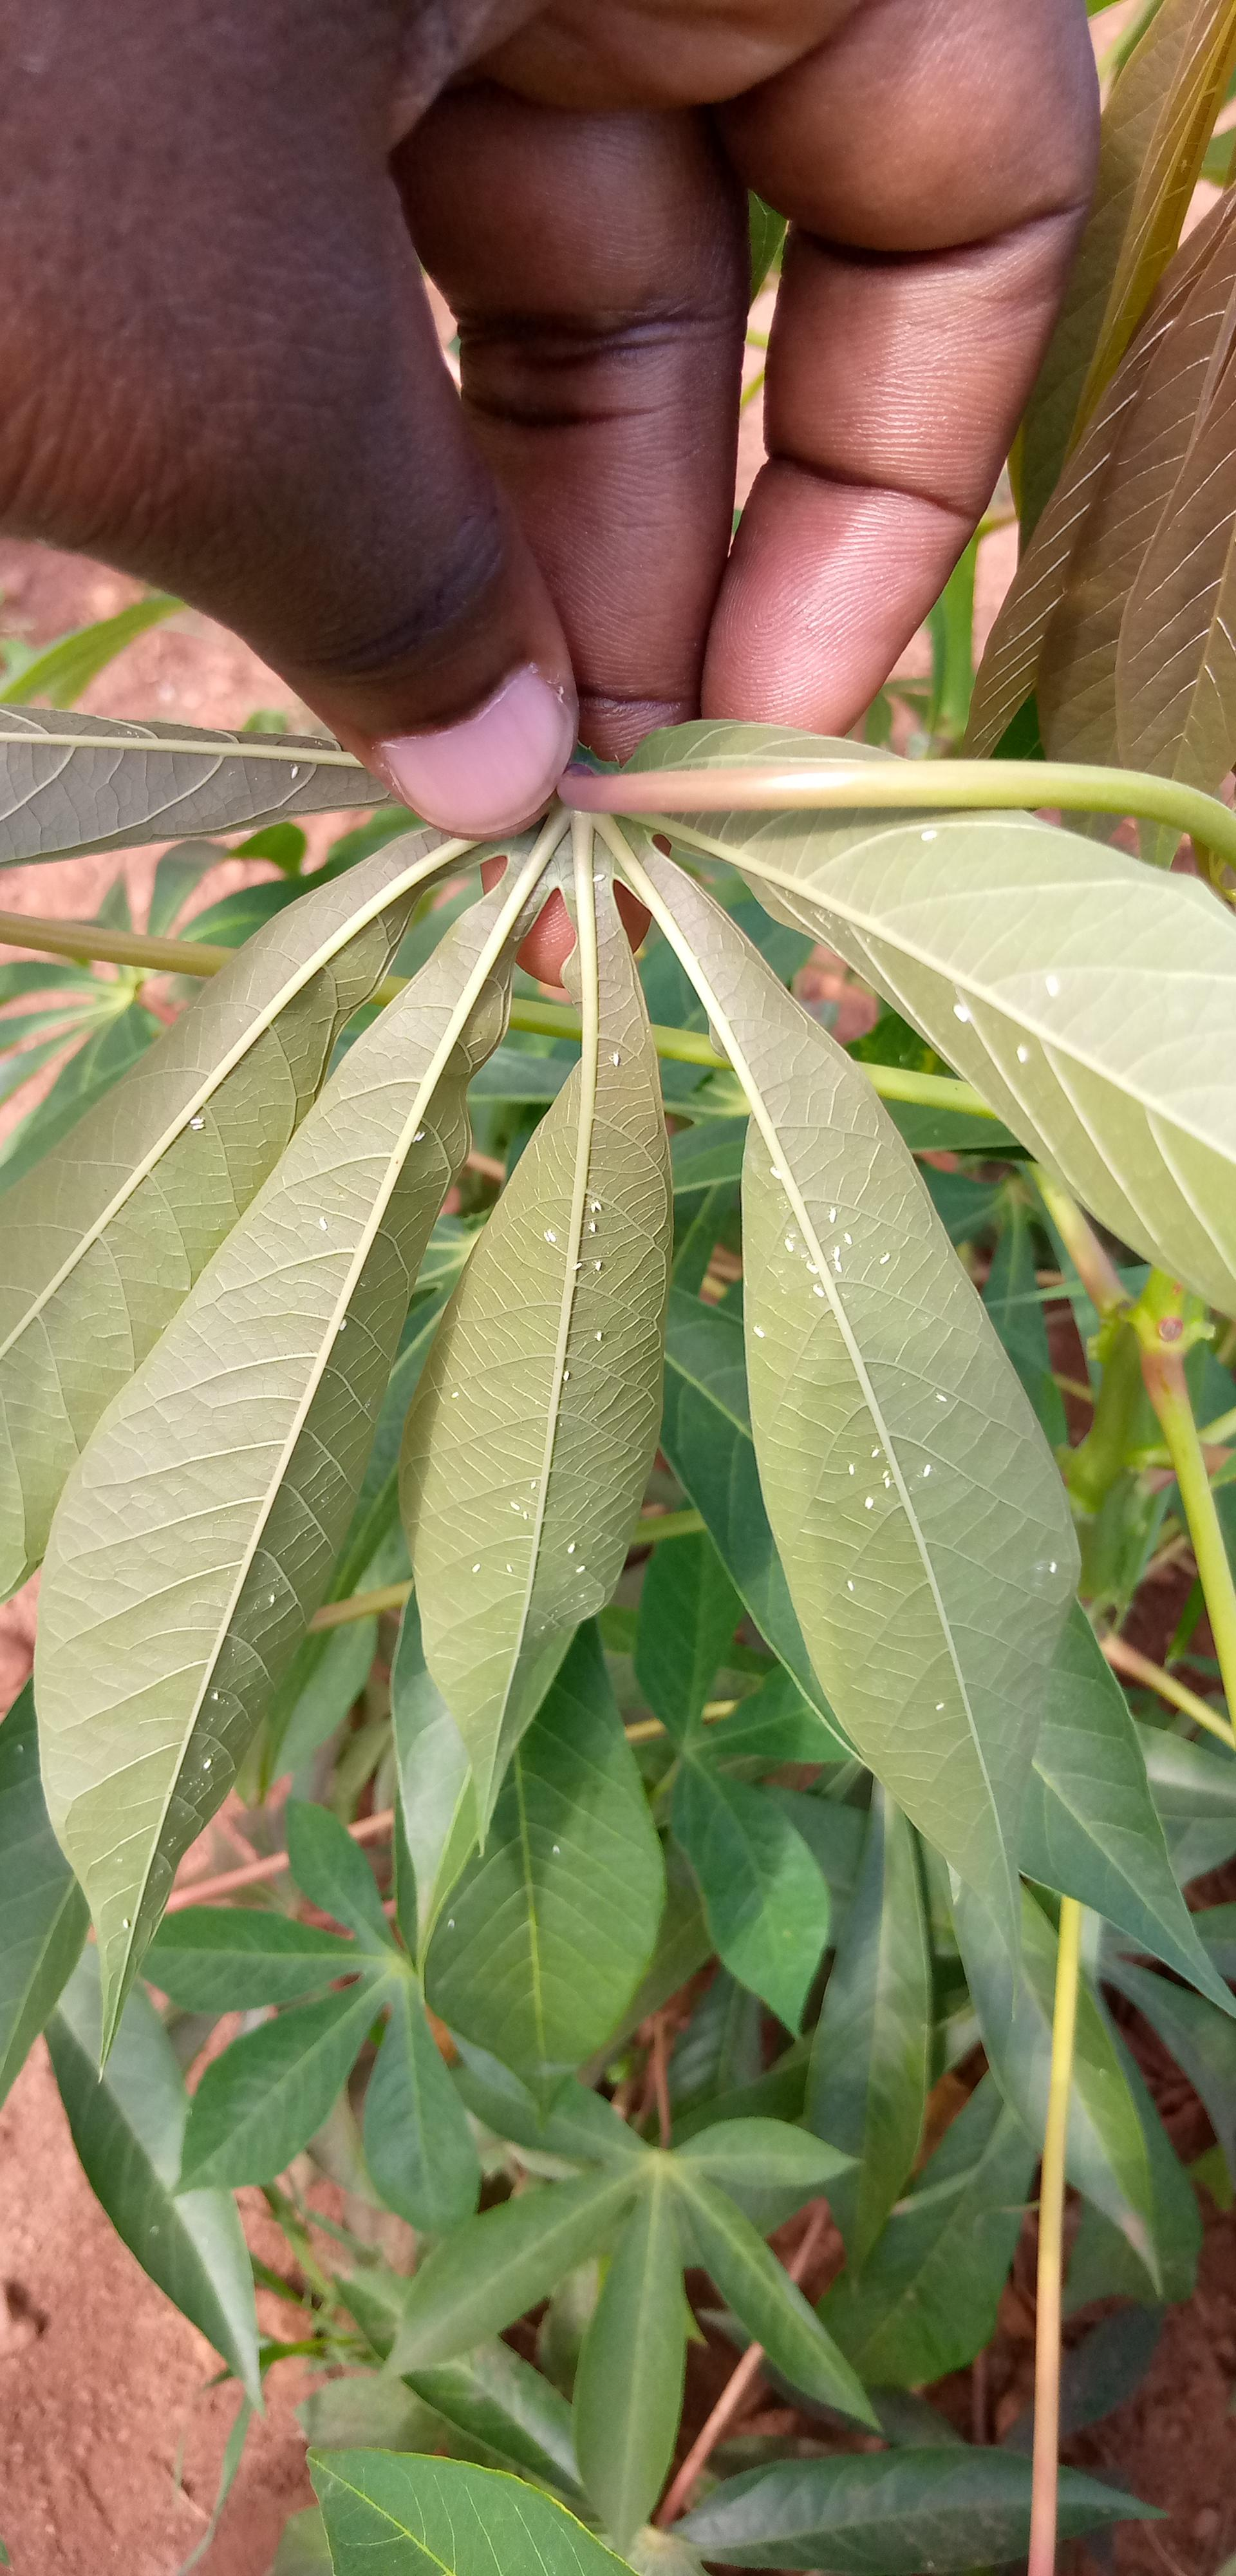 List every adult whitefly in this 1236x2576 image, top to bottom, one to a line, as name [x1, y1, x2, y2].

whitefly [287, 762, 303, 782]
whitefly [917, 827, 939, 844]
whitefly [591, 869, 608, 885]
whitefly [1044, 971, 1062, 999]
whitefly [952, 1003, 973, 1025]
whitefly [1015, 1043, 1029, 1065]
whitefly [610, 1050, 621, 1068]
whitefly [188, 1117, 204, 1125]
whitefly [189, 1124, 211, 1133]
whitefly [411, 1130, 421, 1144]
whitefly [417, 1130, 426, 1142]
whitefly [768, 1165, 785, 1182]
whitefly [594, 1200, 605, 1214]
whitefly [590, 1201, 595, 1215]
whitefly [826, 1205, 840, 1225]
whitefly [316, 1214, 329, 1232]
whitefly [586, 1218, 598, 1235]
whitefly [546, 1227, 554, 1235]
whitefly [542, 1230, 551, 1244]
whitefly [841, 1231, 855, 1247]
whitefly [547, 1234, 559, 1244]
whitefly [781, 1236, 797, 1255]
whitefly [831, 1244, 845, 1260]
whitefly [877, 1251, 894, 1266]
whitefly [591, 1257, 603, 1276]
whitefly [569, 1260, 584, 1273]
whitefly [802, 1260, 818, 1276]
whitefly [833, 1261, 845, 1274]
whitefly [810, 1283, 825, 1300]
whitefly [338, 1318, 349, 1334]
whitefly [751, 1325, 766, 1341]
whitefly [591, 1328, 606, 1344]
whitefly [561, 1369, 570, 1383]
whitefly [449, 1390, 461, 1401]
whitefly [932, 1390, 949, 1406]
whitefly [868, 1446, 882, 1459]
whitefly [847, 1461, 858, 1478]
whitefly [921, 1463, 934, 1480]
whitefly [881, 1469, 890, 1479]
whitefly [884, 1475, 892, 1490]
whitefly [529, 1479, 539, 1491]
whitefly [864, 1497, 871, 1509]
whitefly [868, 1498, 874, 1510]
whitefly [507, 1499, 521, 1512]
whitefly [519, 1509, 530, 1522]
whitefly [565, 1541, 576, 1555]
whitefly [1047, 1560, 1058, 1576]
whitefly [471, 1562, 482, 1575]
whitefly [573, 1562, 588, 1575]
whitefly [503, 1563, 516, 1575]
whitefly [845, 1577, 857, 1593]
whitefly [268, 1592, 277, 1605]
whitefly [212, 1689, 222, 1702]
whitefly [933, 1701, 948, 1712]
whitefly [201, 1756, 214, 1769]
whitefly [122, 1917, 131, 1931]